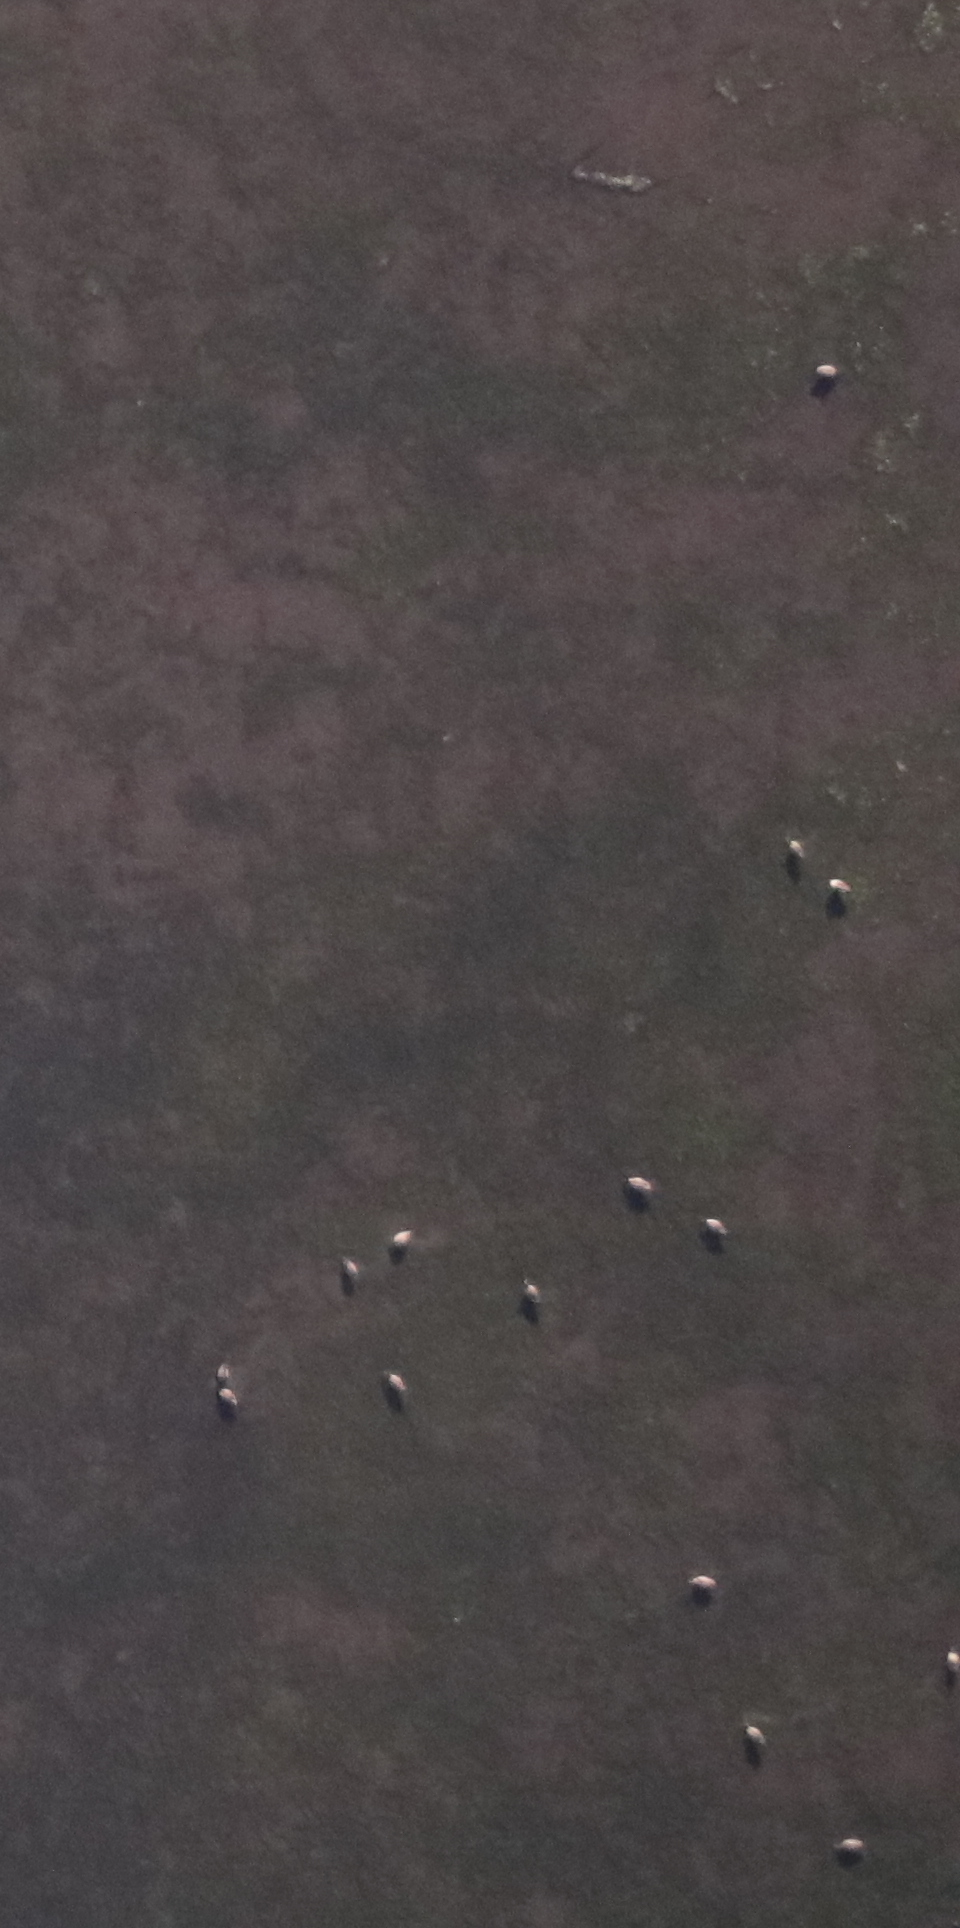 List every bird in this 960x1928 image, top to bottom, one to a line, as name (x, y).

Canada goose (827, 372)
Canada goose (794, 849)
Canada goose (839, 883)
Canada goose (641, 1184)
Canada goose (717, 1227)
Canada goose (403, 1238)
Canada goose (353, 1269)
Canada goose (532, 1293)
Canada goose (222, 1375)
Canada goose (396, 1382)
Canada goose (229, 1396)
Canada goose (702, 1583)
Canada goose (955, 1661)
Canada goose (757, 1736)
Canada goose (850, 1845)